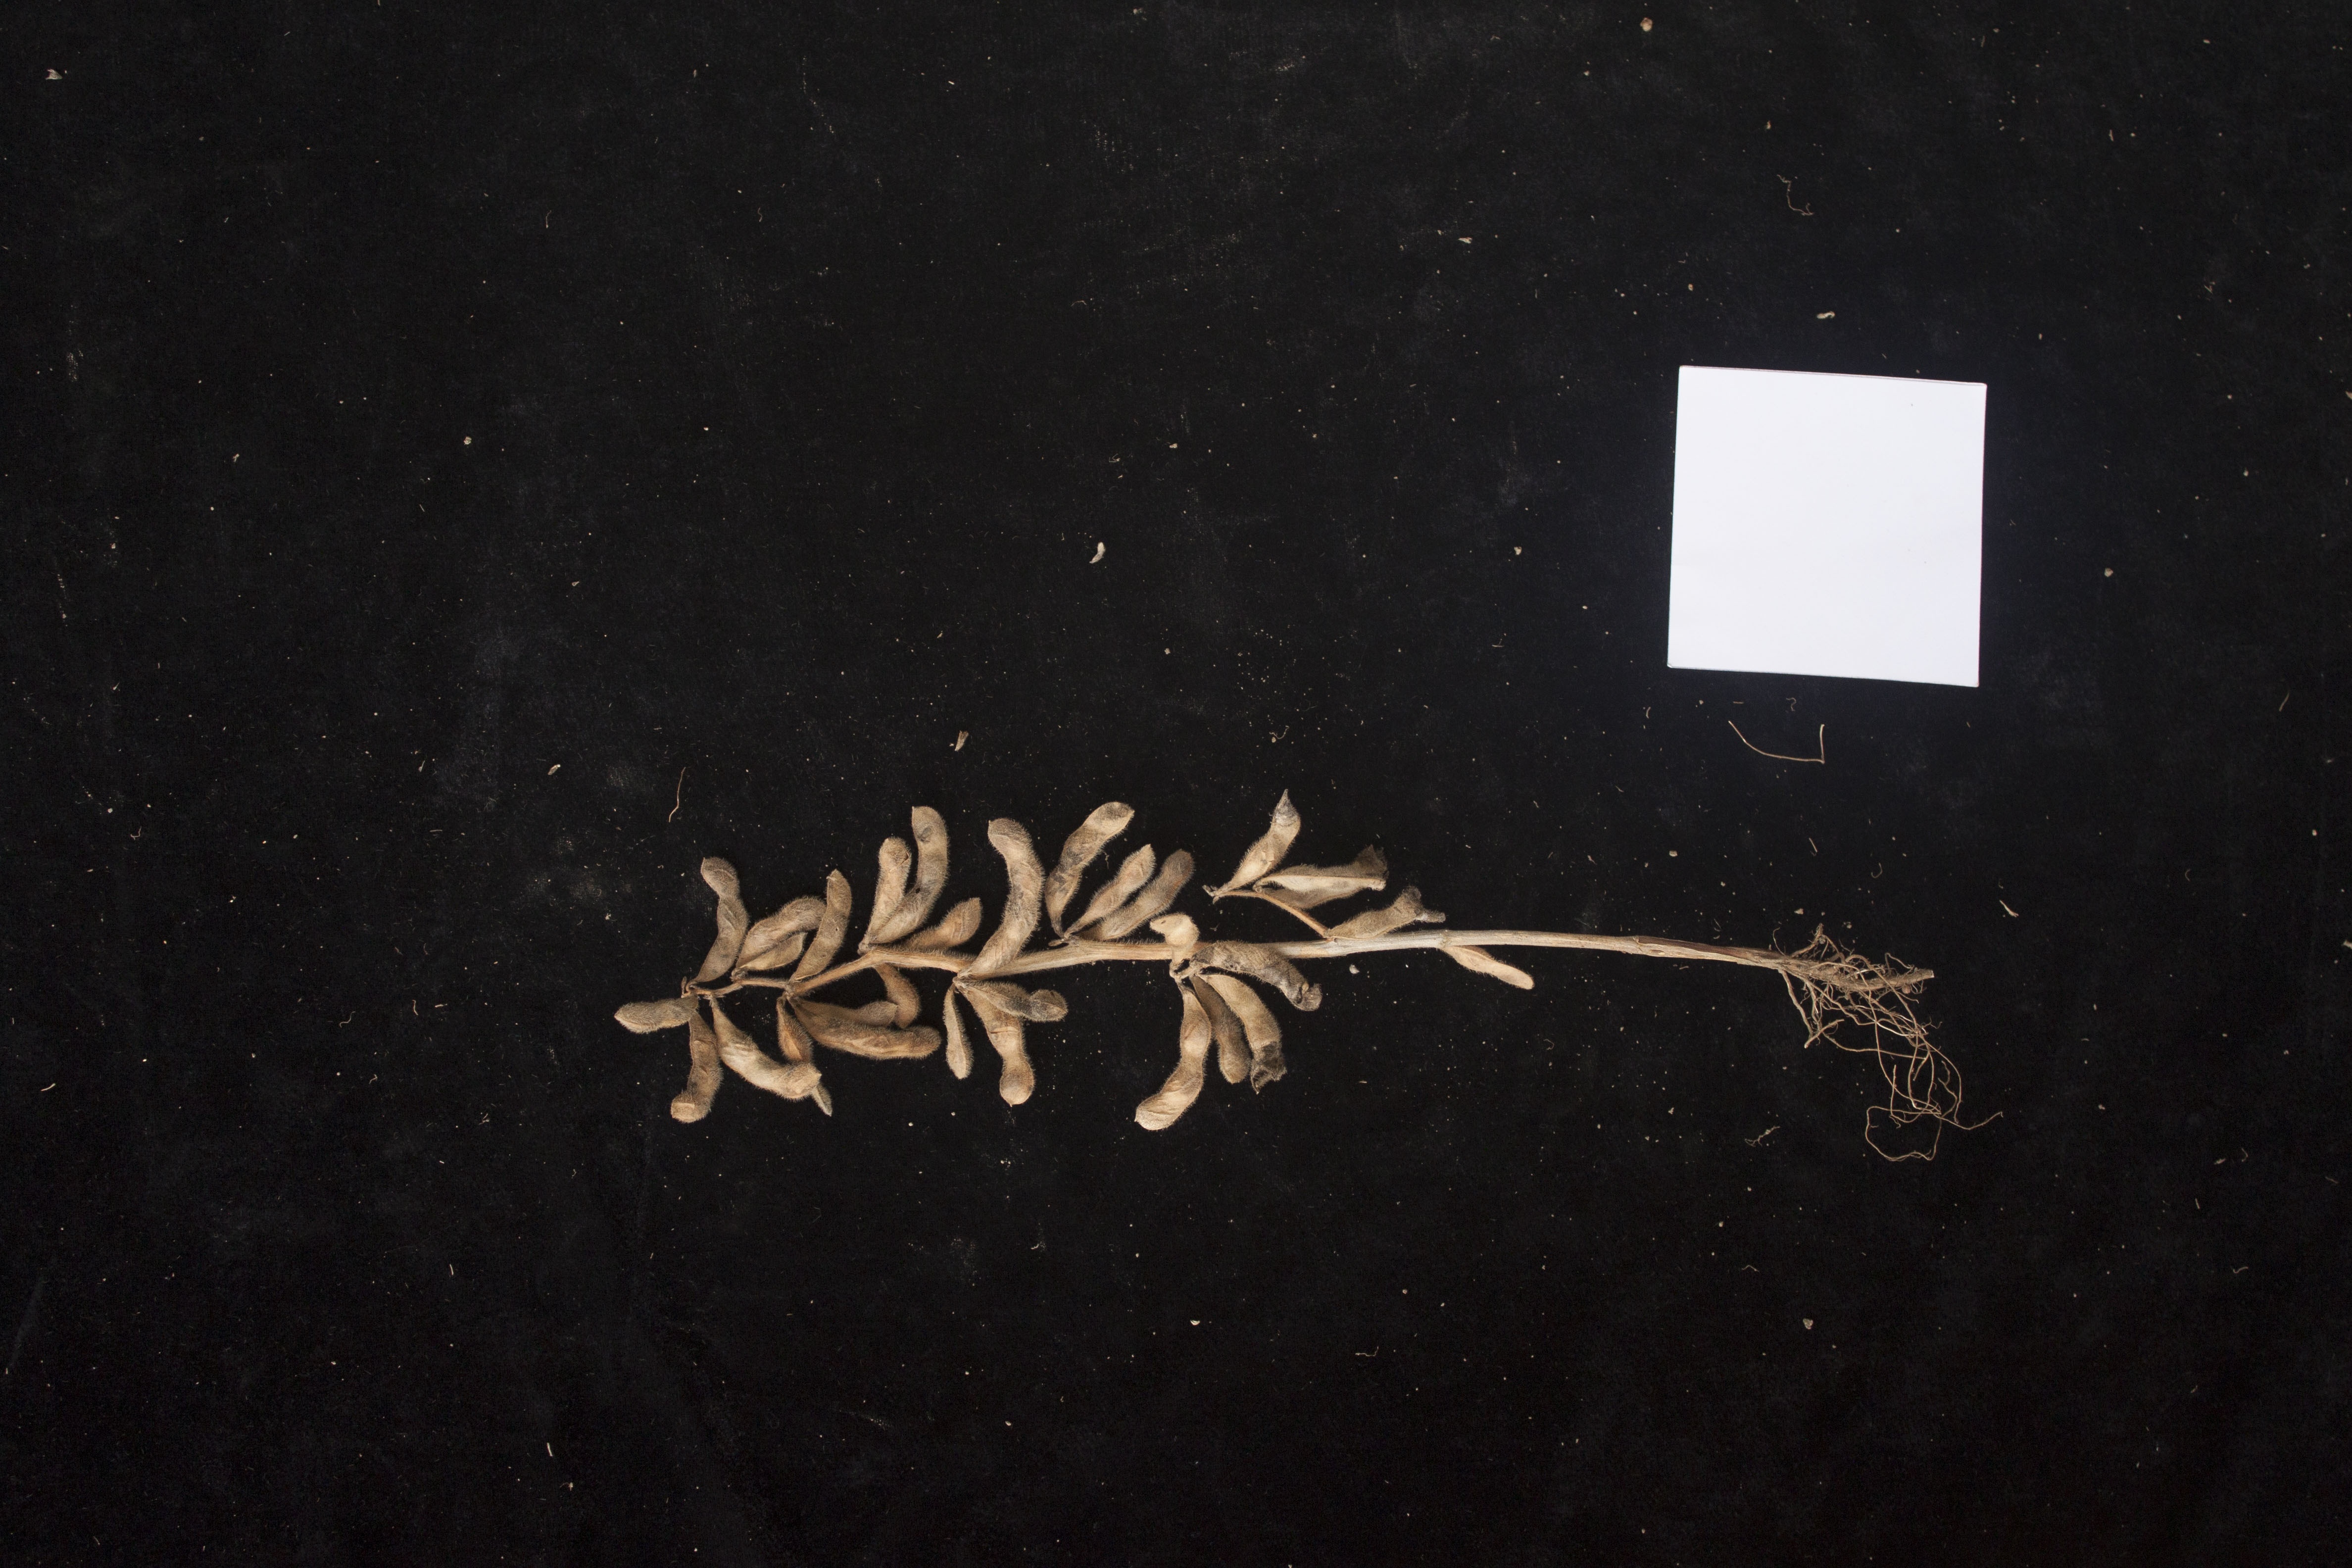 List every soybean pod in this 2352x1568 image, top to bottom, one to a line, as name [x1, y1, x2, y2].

soybean pod [1211, 792, 1301, 897]
soybean pod [1047, 803, 1135, 933]
soybean pod [866, 806, 945, 945]
soybean pod [969, 819, 1042, 978]
soybean pod [868, 840, 911, 935]
soybean pod [1066, 848, 1152, 934]
soybean pod [1082, 852, 1193, 943]
soybean pod [694, 861, 749, 980]
soybean pod [1262, 867, 1383, 892]
soybean pod [793, 871, 850, 982]
soybean pod [1329, 896, 1446, 941]
soybean pod [735, 898, 825, 965]
soybean pod [901, 900, 980, 955]
soybean pod [1149, 912, 1200, 972]
soybean pod [744, 935, 803, 971]
soybean pod [1190, 943, 1321, 1011]
soybean pod [1435, 947, 1532, 991]
soybean pod [872, 963, 918, 1030]
soybean pod [1202, 977, 1281, 1087]
soybean pod [1131, 979, 1208, 1132]
soybean pod [1191, 980, 1251, 1084]
soybean pod [964, 984, 1066, 1024]
soybean pod [945, 986, 971, 1080]
soybean pod [616, 993, 699, 1035]
soybean pod [967, 1000, 1035, 1106]
soybean pod [789, 1002, 938, 1061]
soybean pod [712, 1003, 821, 1097]
soybean pod [776, 1008, 810, 1066]
soybean pod [671, 1013, 722, 1122]